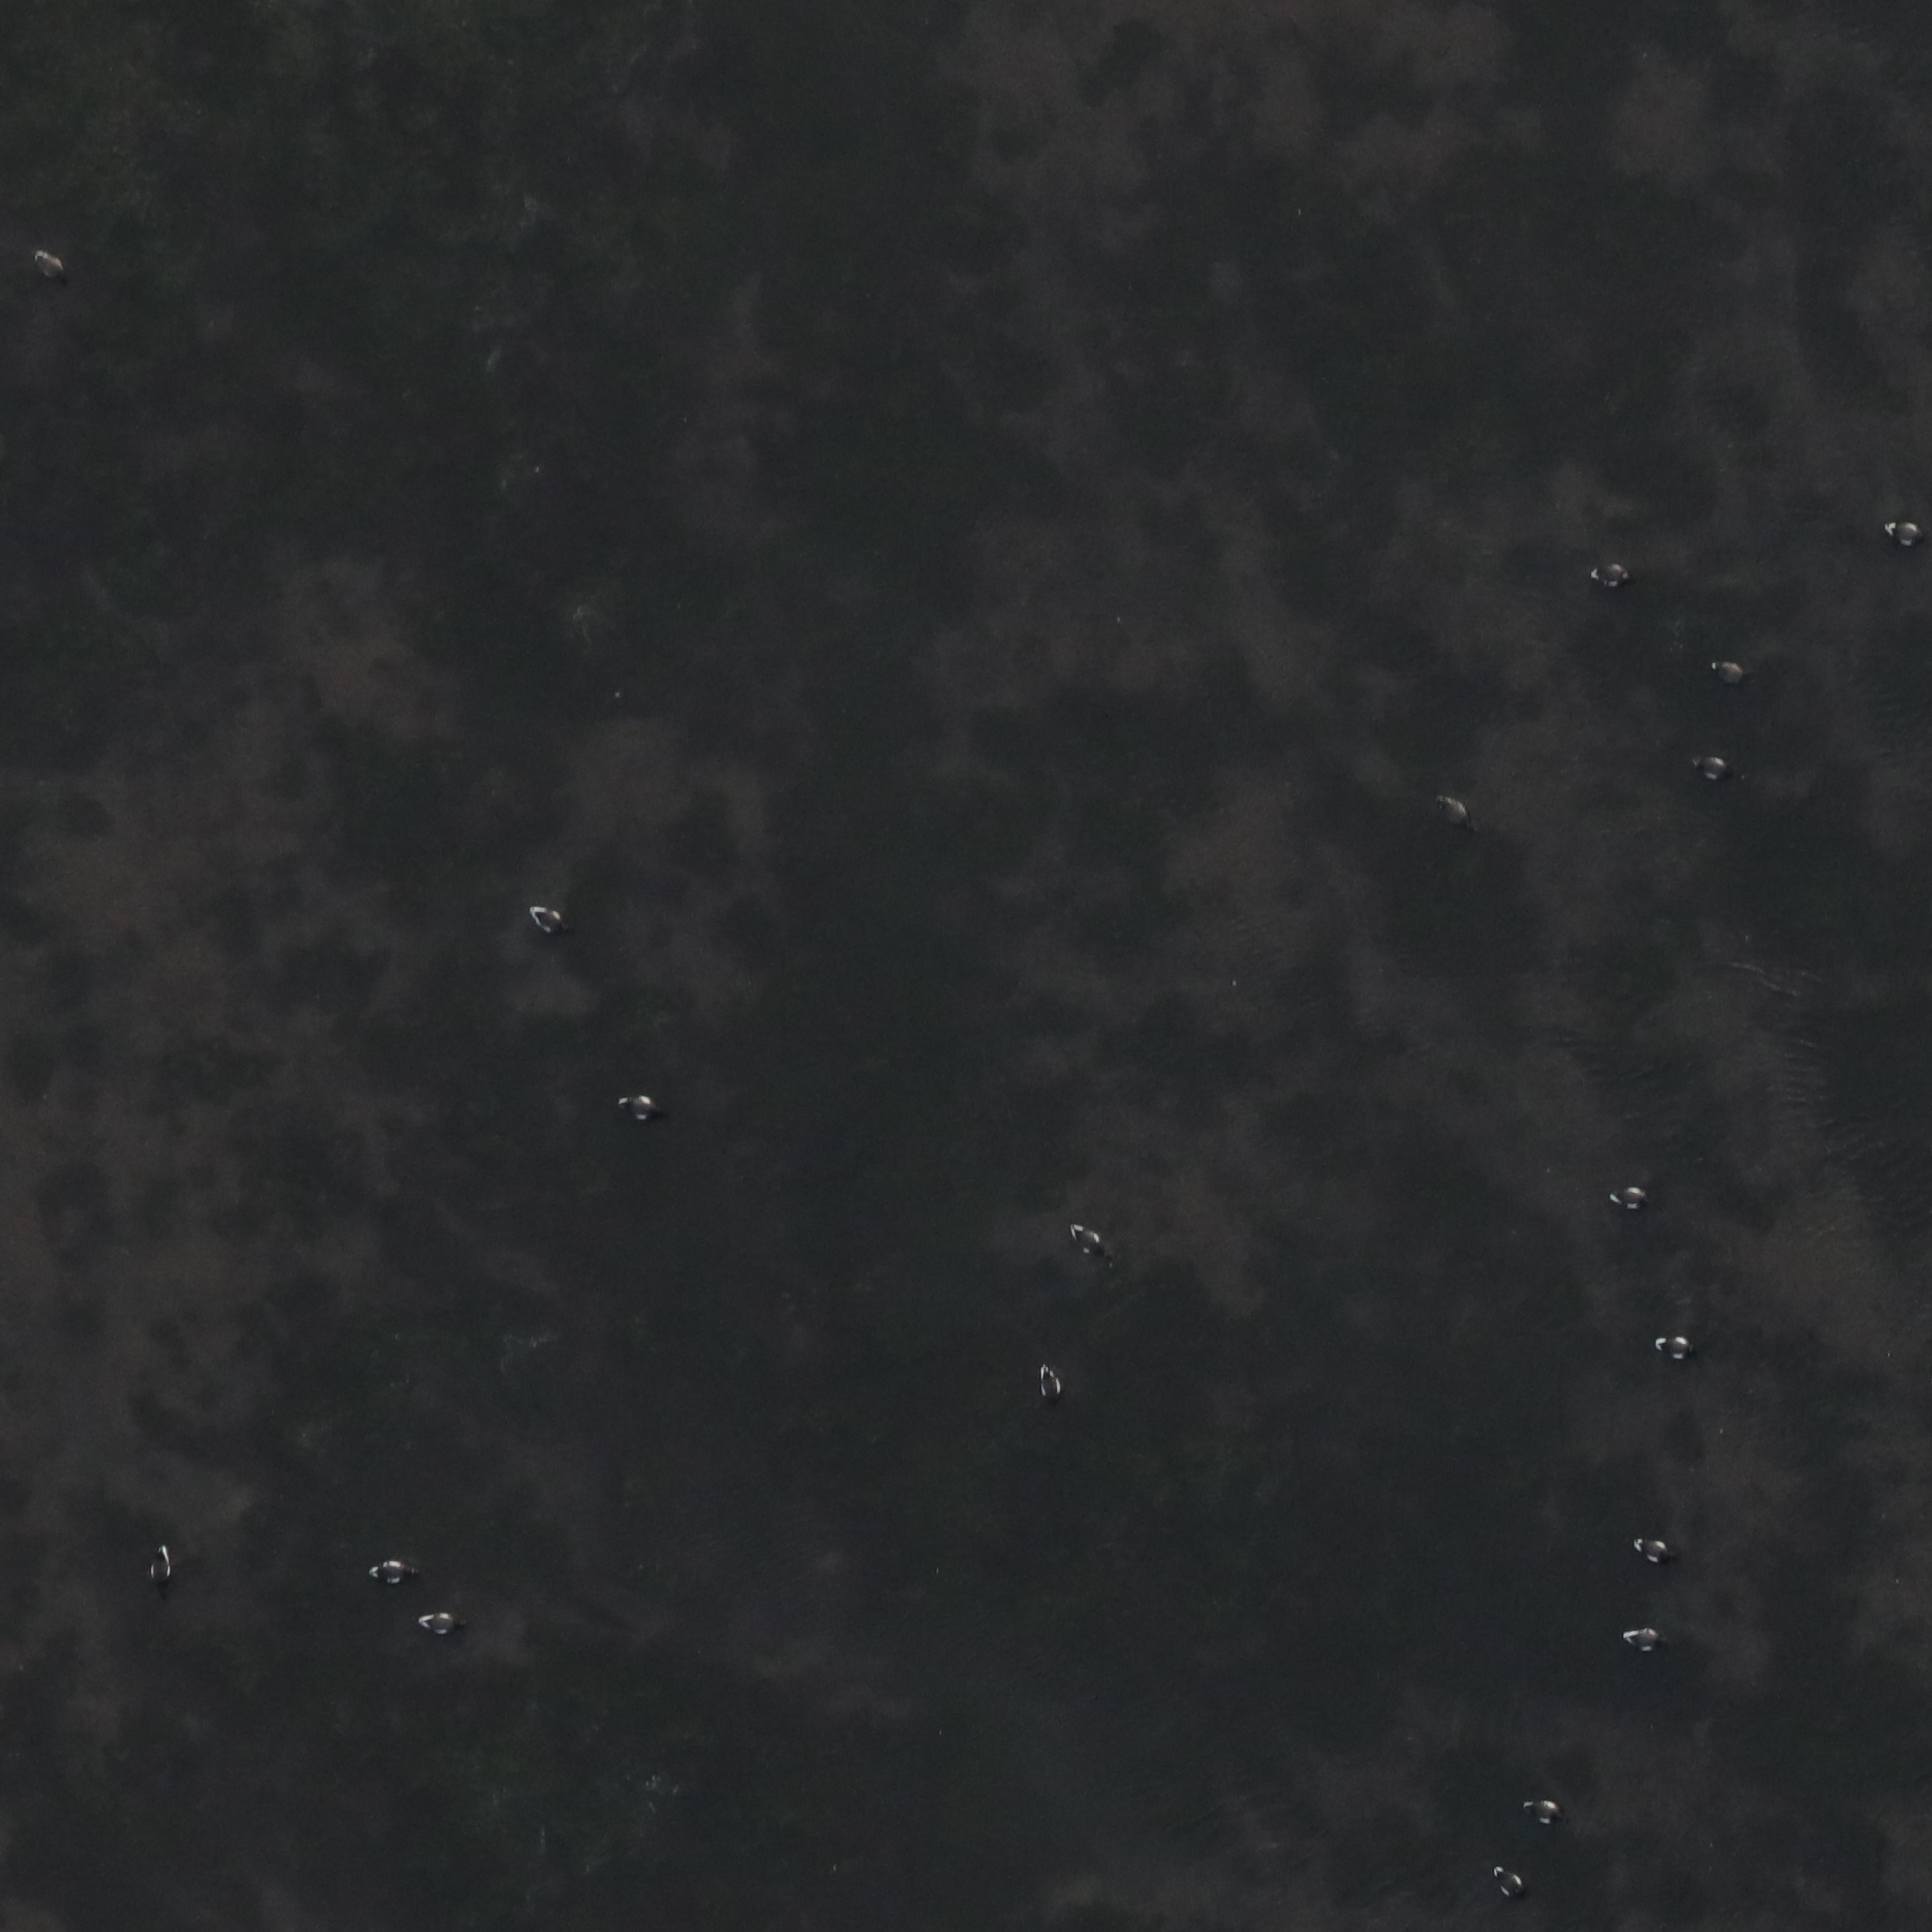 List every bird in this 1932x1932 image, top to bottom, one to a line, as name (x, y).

brant (49, 265)
brant (1907, 534)
brant (1611, 574)
brant (1730, 673)
brant (1713, 767)
brant (1456, 812)
brant (549, 921)
brant (641, 1107)
brant (1631, 1198)
brant (1090, 1242)
brant (1675, 1347)
brant (1049, 1383)
brant (1653, 1551)
brant (161, 1570)
brant (392, 1572)
brant (440, 1623)
brant (1644, 1639)
brant (1543, 1811)
brant (1507, 1882)